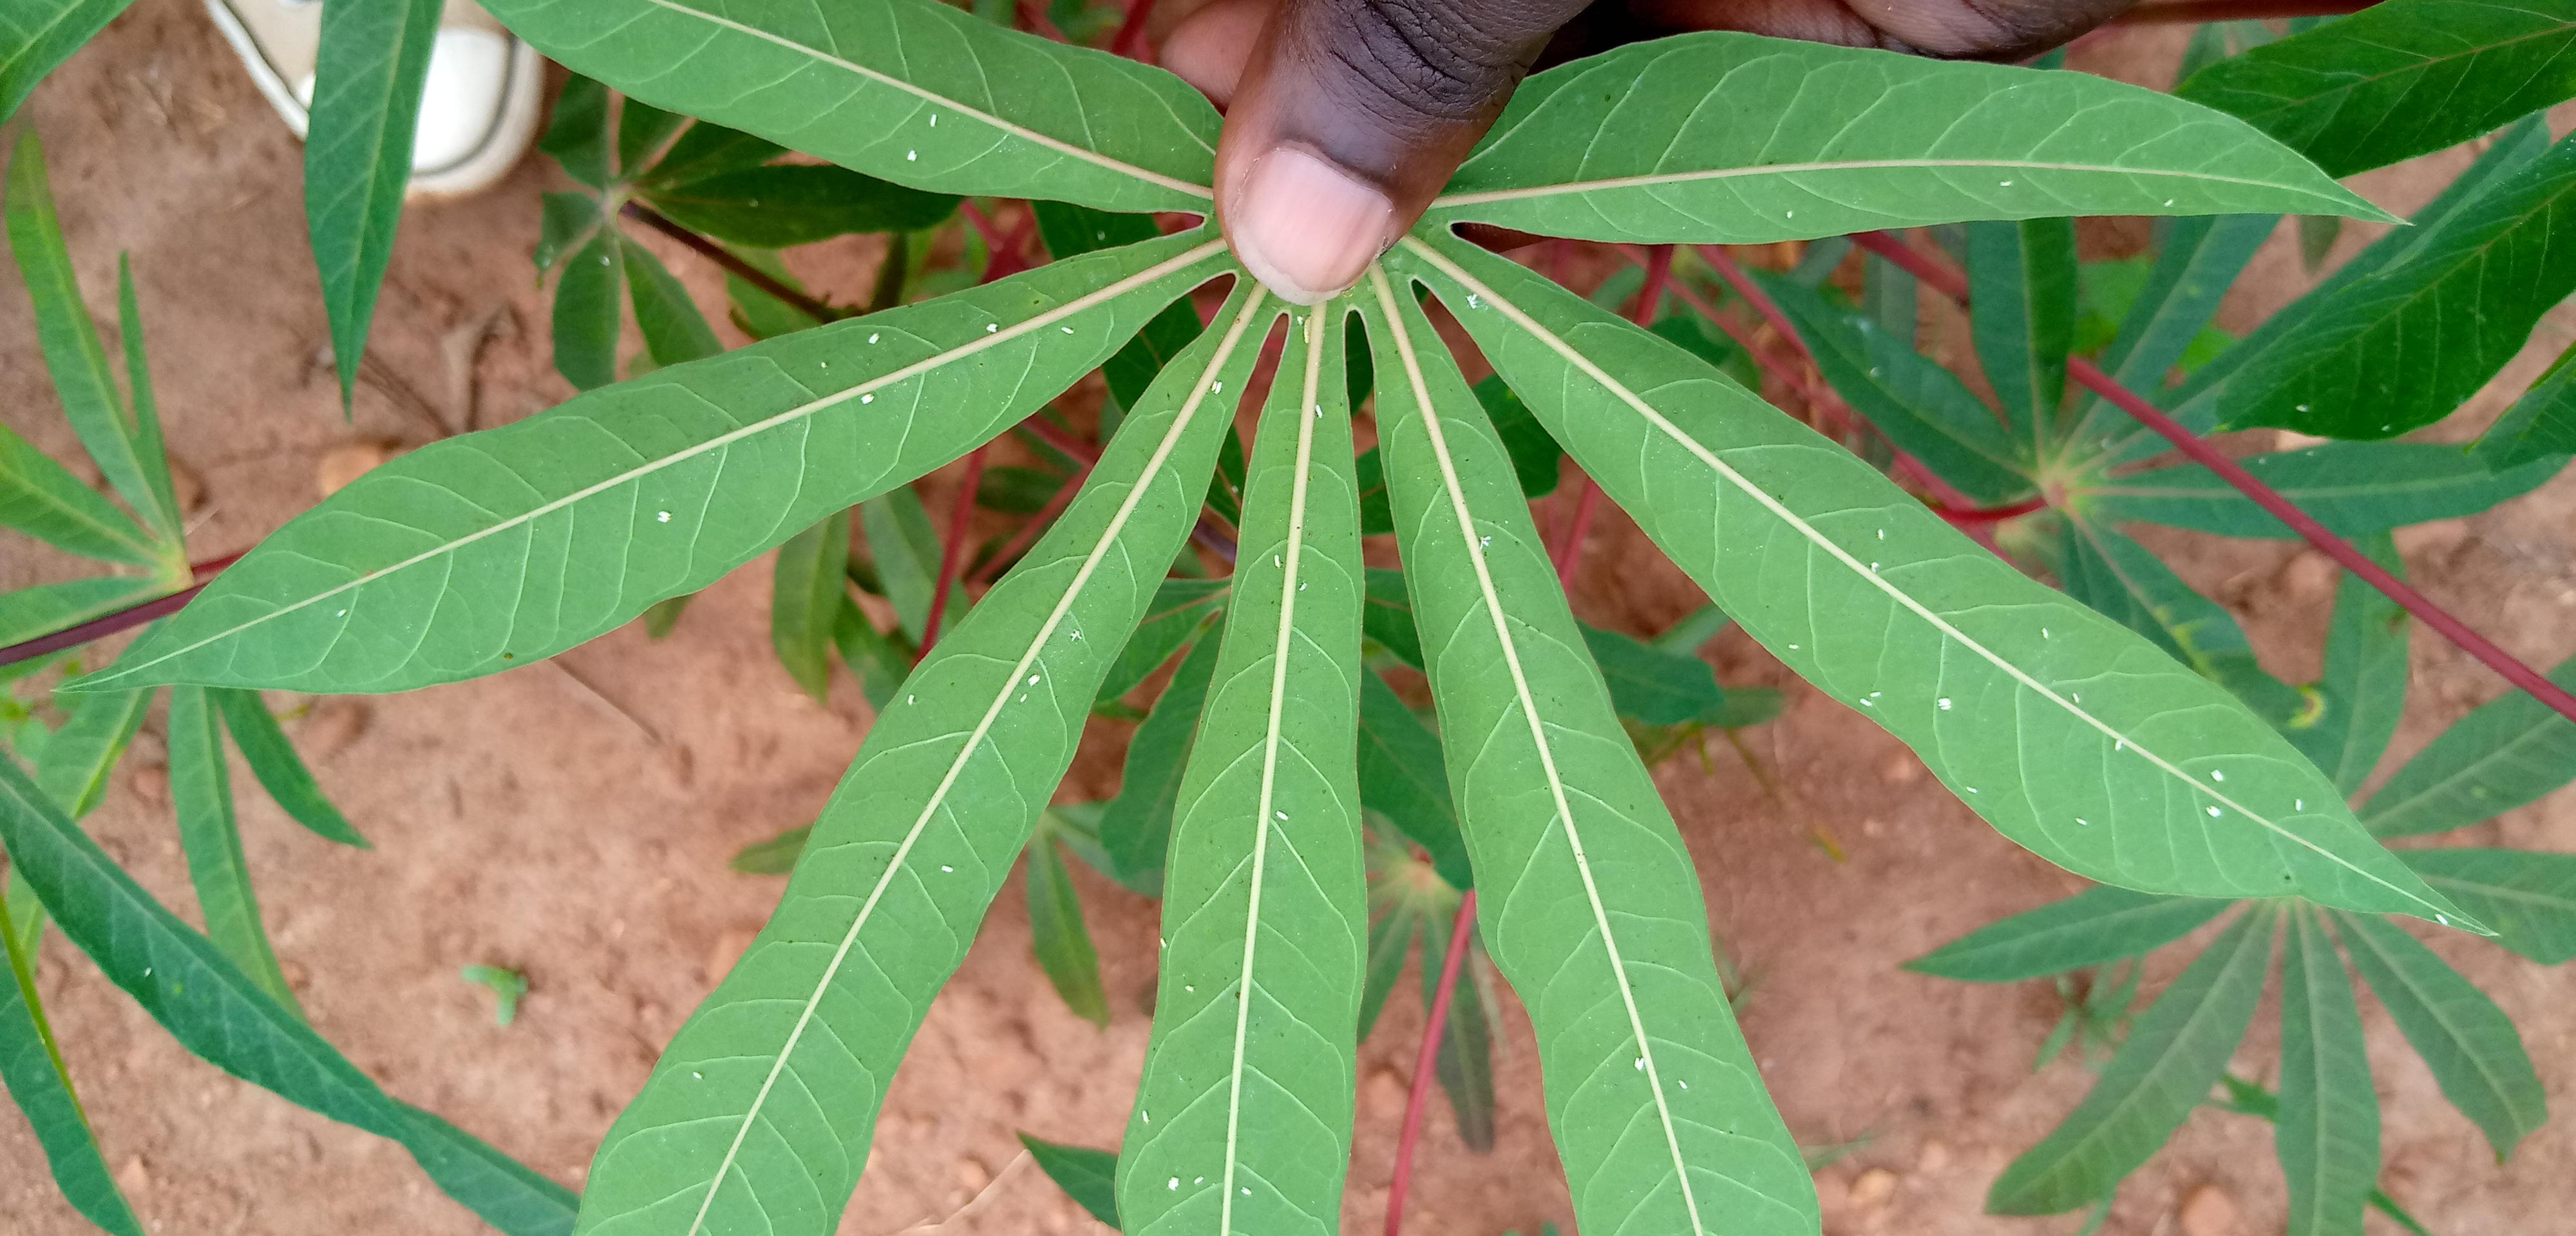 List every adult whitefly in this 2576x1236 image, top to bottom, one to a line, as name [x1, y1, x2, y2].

whitefly [930, 108, 947, 135]
whitefly [906, 144, 922, 172]
whitefly [1995, 172, 2016, 201]
whitefly [2159, 193, 2190, 220]
whitefly [1776, 201, 1795, 226]
whitefly [1457, 279, 1482, 315]
whitefly [1293, 308, 1307, 324]
whitefly [978, 312, 1000, 341]
whitefly [1055, 316, 1075, 346]
whitefly [866, 329, 887, 346]
whitefly [817, 355, 835, 375]
whitefly [1212, 371, 1236, 400]
whitefly [1301, 389, 1338, 426]
whitefly [862, 391, 877, 409]
whitefly [650, 507, 672, 529]
whitefly [1869, 521, 1892, 543]
whitefly [1470, 528, 1495, 556]
whitefly [1264, 549, 1288, 571]
whitefly [1869, 558, 1895, 584]
whitefly [1293, 577, 1315, 598]
whitefly [329, 599, 352, 625]
whitefly [2035, 618, 2056, 642]
whitefly [1786, 641, 1806, 659]
whitefly [1022, 662, 1048, 694]
whitefly [1866, 680, 1895, 711]
whitefly [2063, 684, 2084, 713]
whitefly [899, 685, 923, 715]
whitefly [1010, 685, 1039, 707]
whitefly [1932, 689, 1958, 715]
whitefly [1853, 697, 1880, 728]
whitefly [2104, 734, 2136, 761]
whitefly [2208, 761, 2231, 792]
whitefly [1959, 774, 1985, 805]
whitefly [2287, 791, 2308, 824]
whitefly [2195, 797, 2230, 830]
whitefly [1276, 798, 1303, 831]
whitefly [2067, 804, 2091, 839]
whitefly [933, 860, 960, 880]
whitefly [2421, 903, 2458, 932]
whitefly [1155, 930, 1182, 950]
whitefly [1172, 974, 1199, 998]
whitefly [1625, 1045, 1654, 1079]
whitefly [683, 1064, 719, 1094]
whitefly [1672, 1069, 1699, 1097]
whitefly [1132, 1107, 1159, 1133]
whitefly [1186, 1167, 1209, 1193]
whitefly [1168, 1169, 1186, 1202]
whitefly [1232, 1180, 1273, 1209]